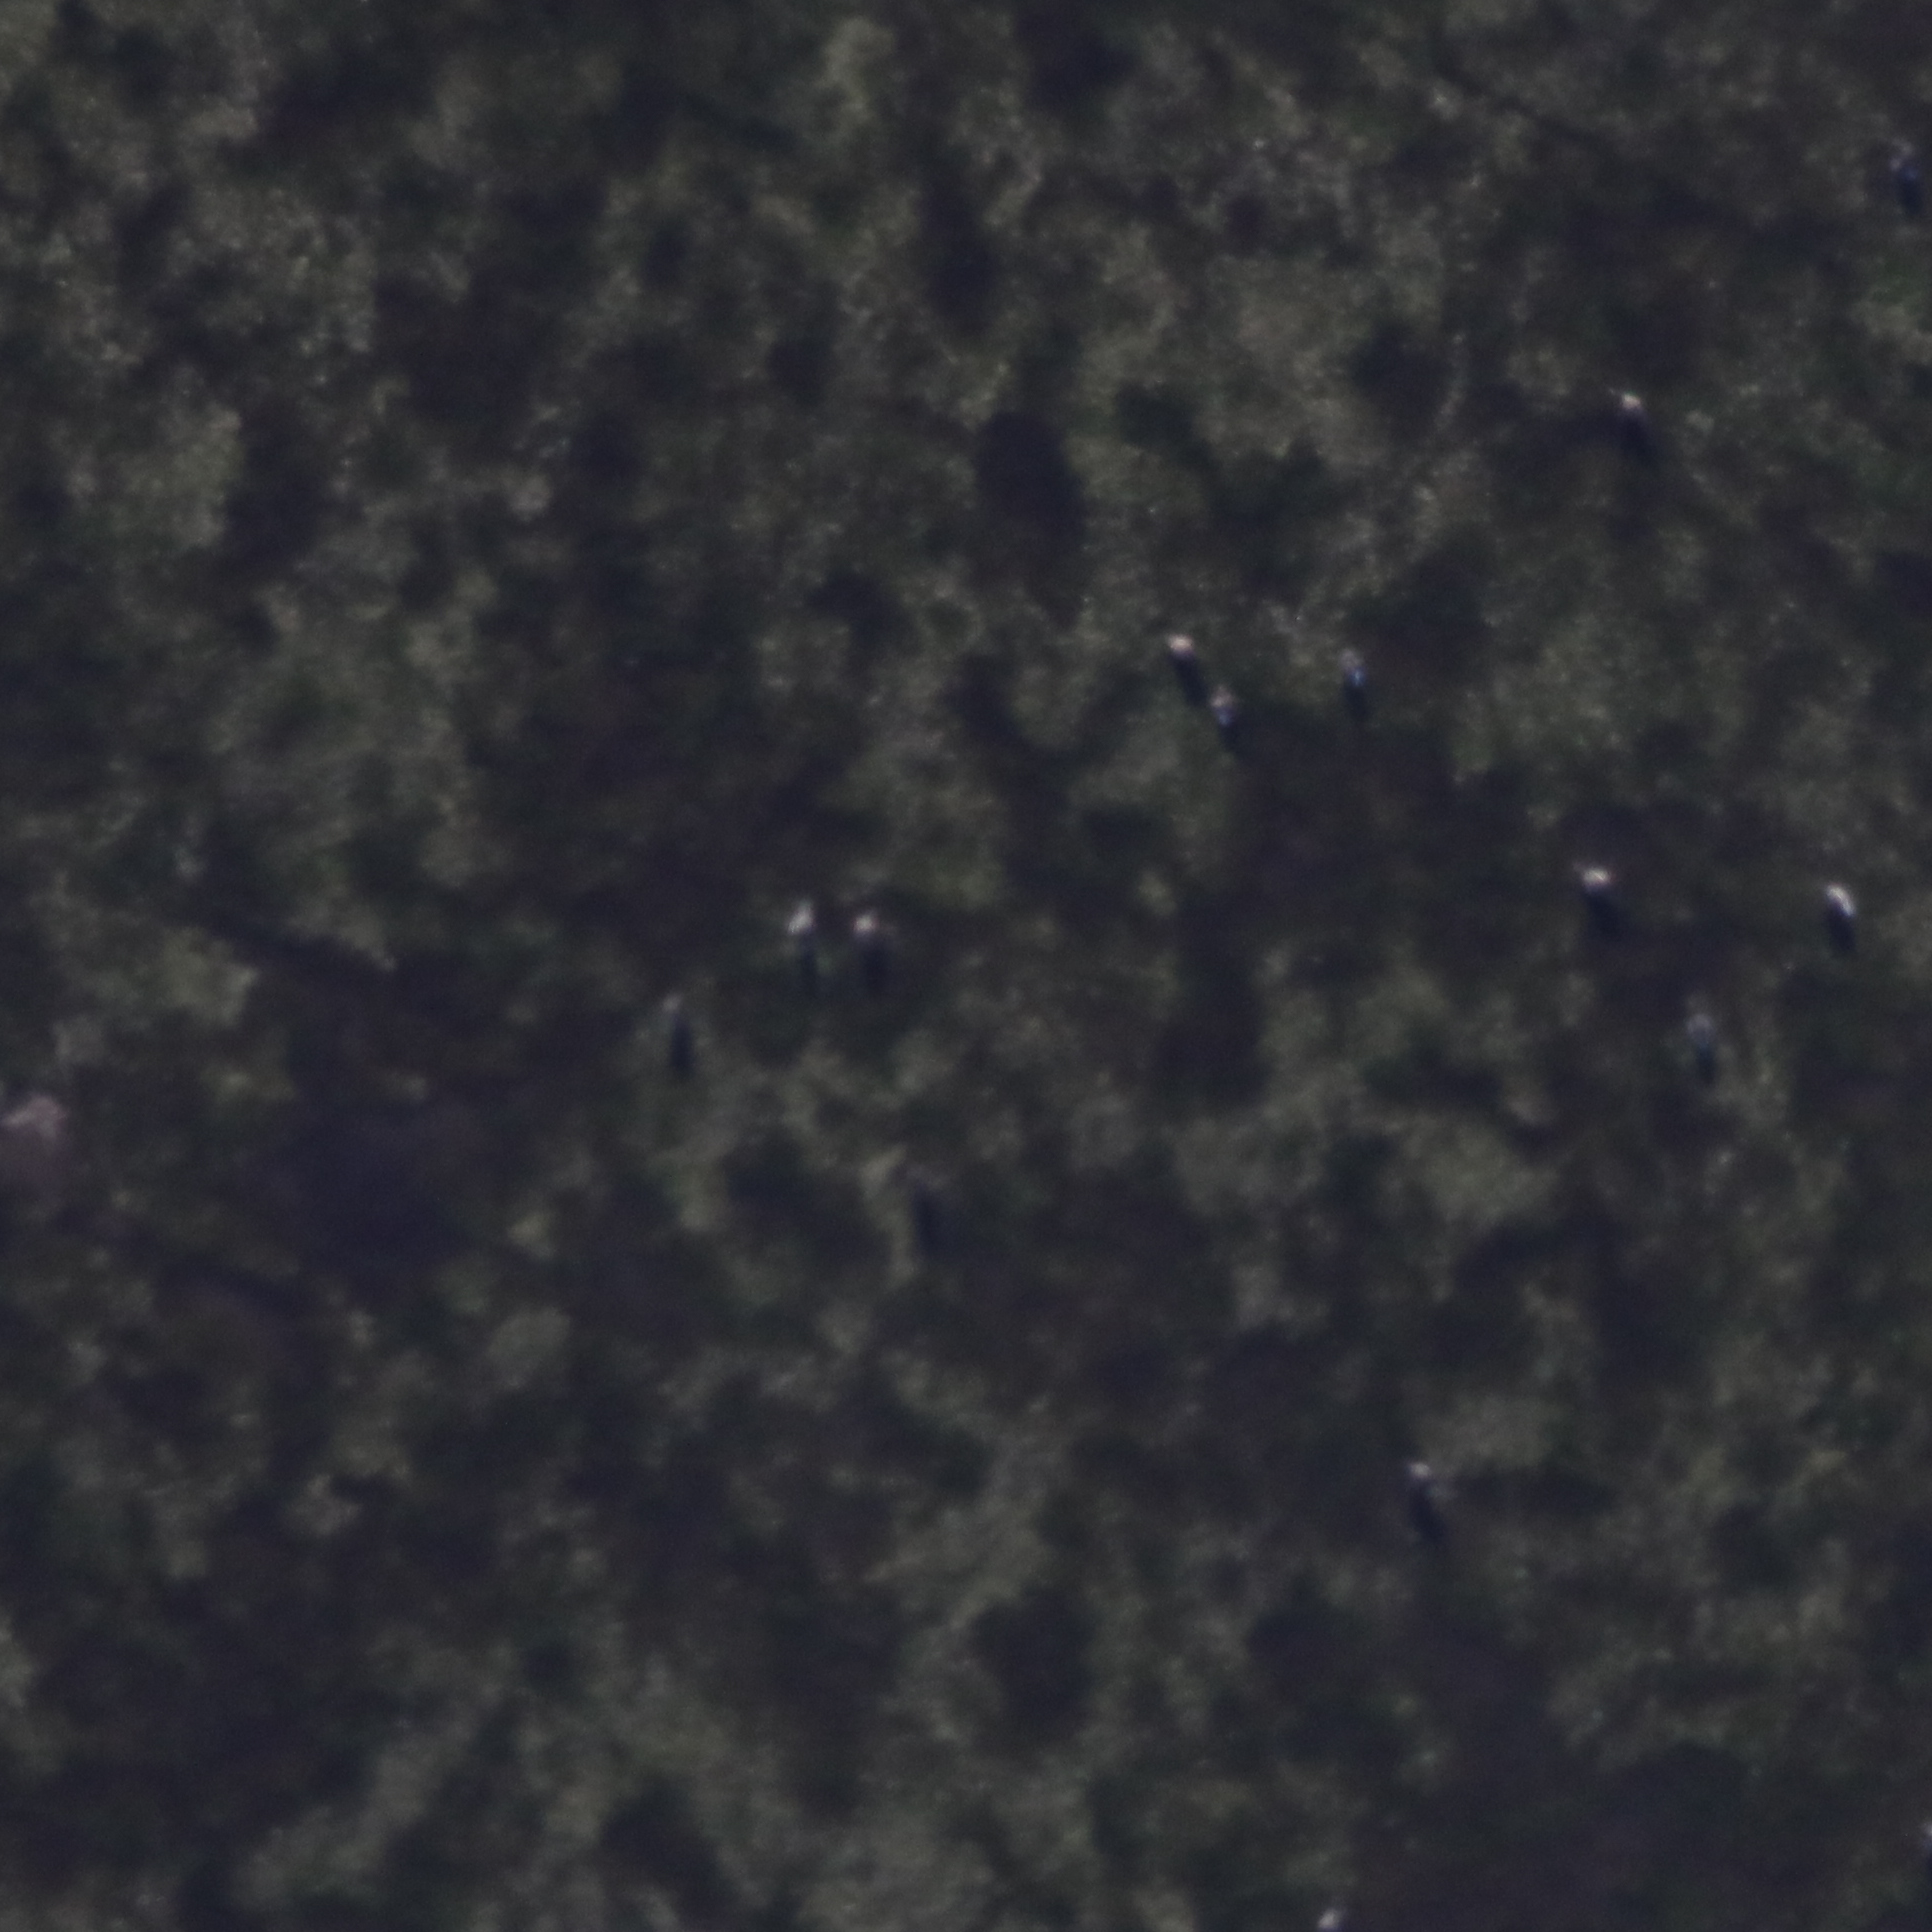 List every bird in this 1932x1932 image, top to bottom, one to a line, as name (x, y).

brant (1908, 162)
brant (1633, 403)
brant (1180, 634)
brant (1352, 669)
brant (1222, 697)
brant (1582, 879)
brant (1846, 905)
brant (867, 923)
brant (804, 936)
brant (673, 1003)
brant (1702, 1043)
brant (1421, 1464)
brant (1335, 1923)